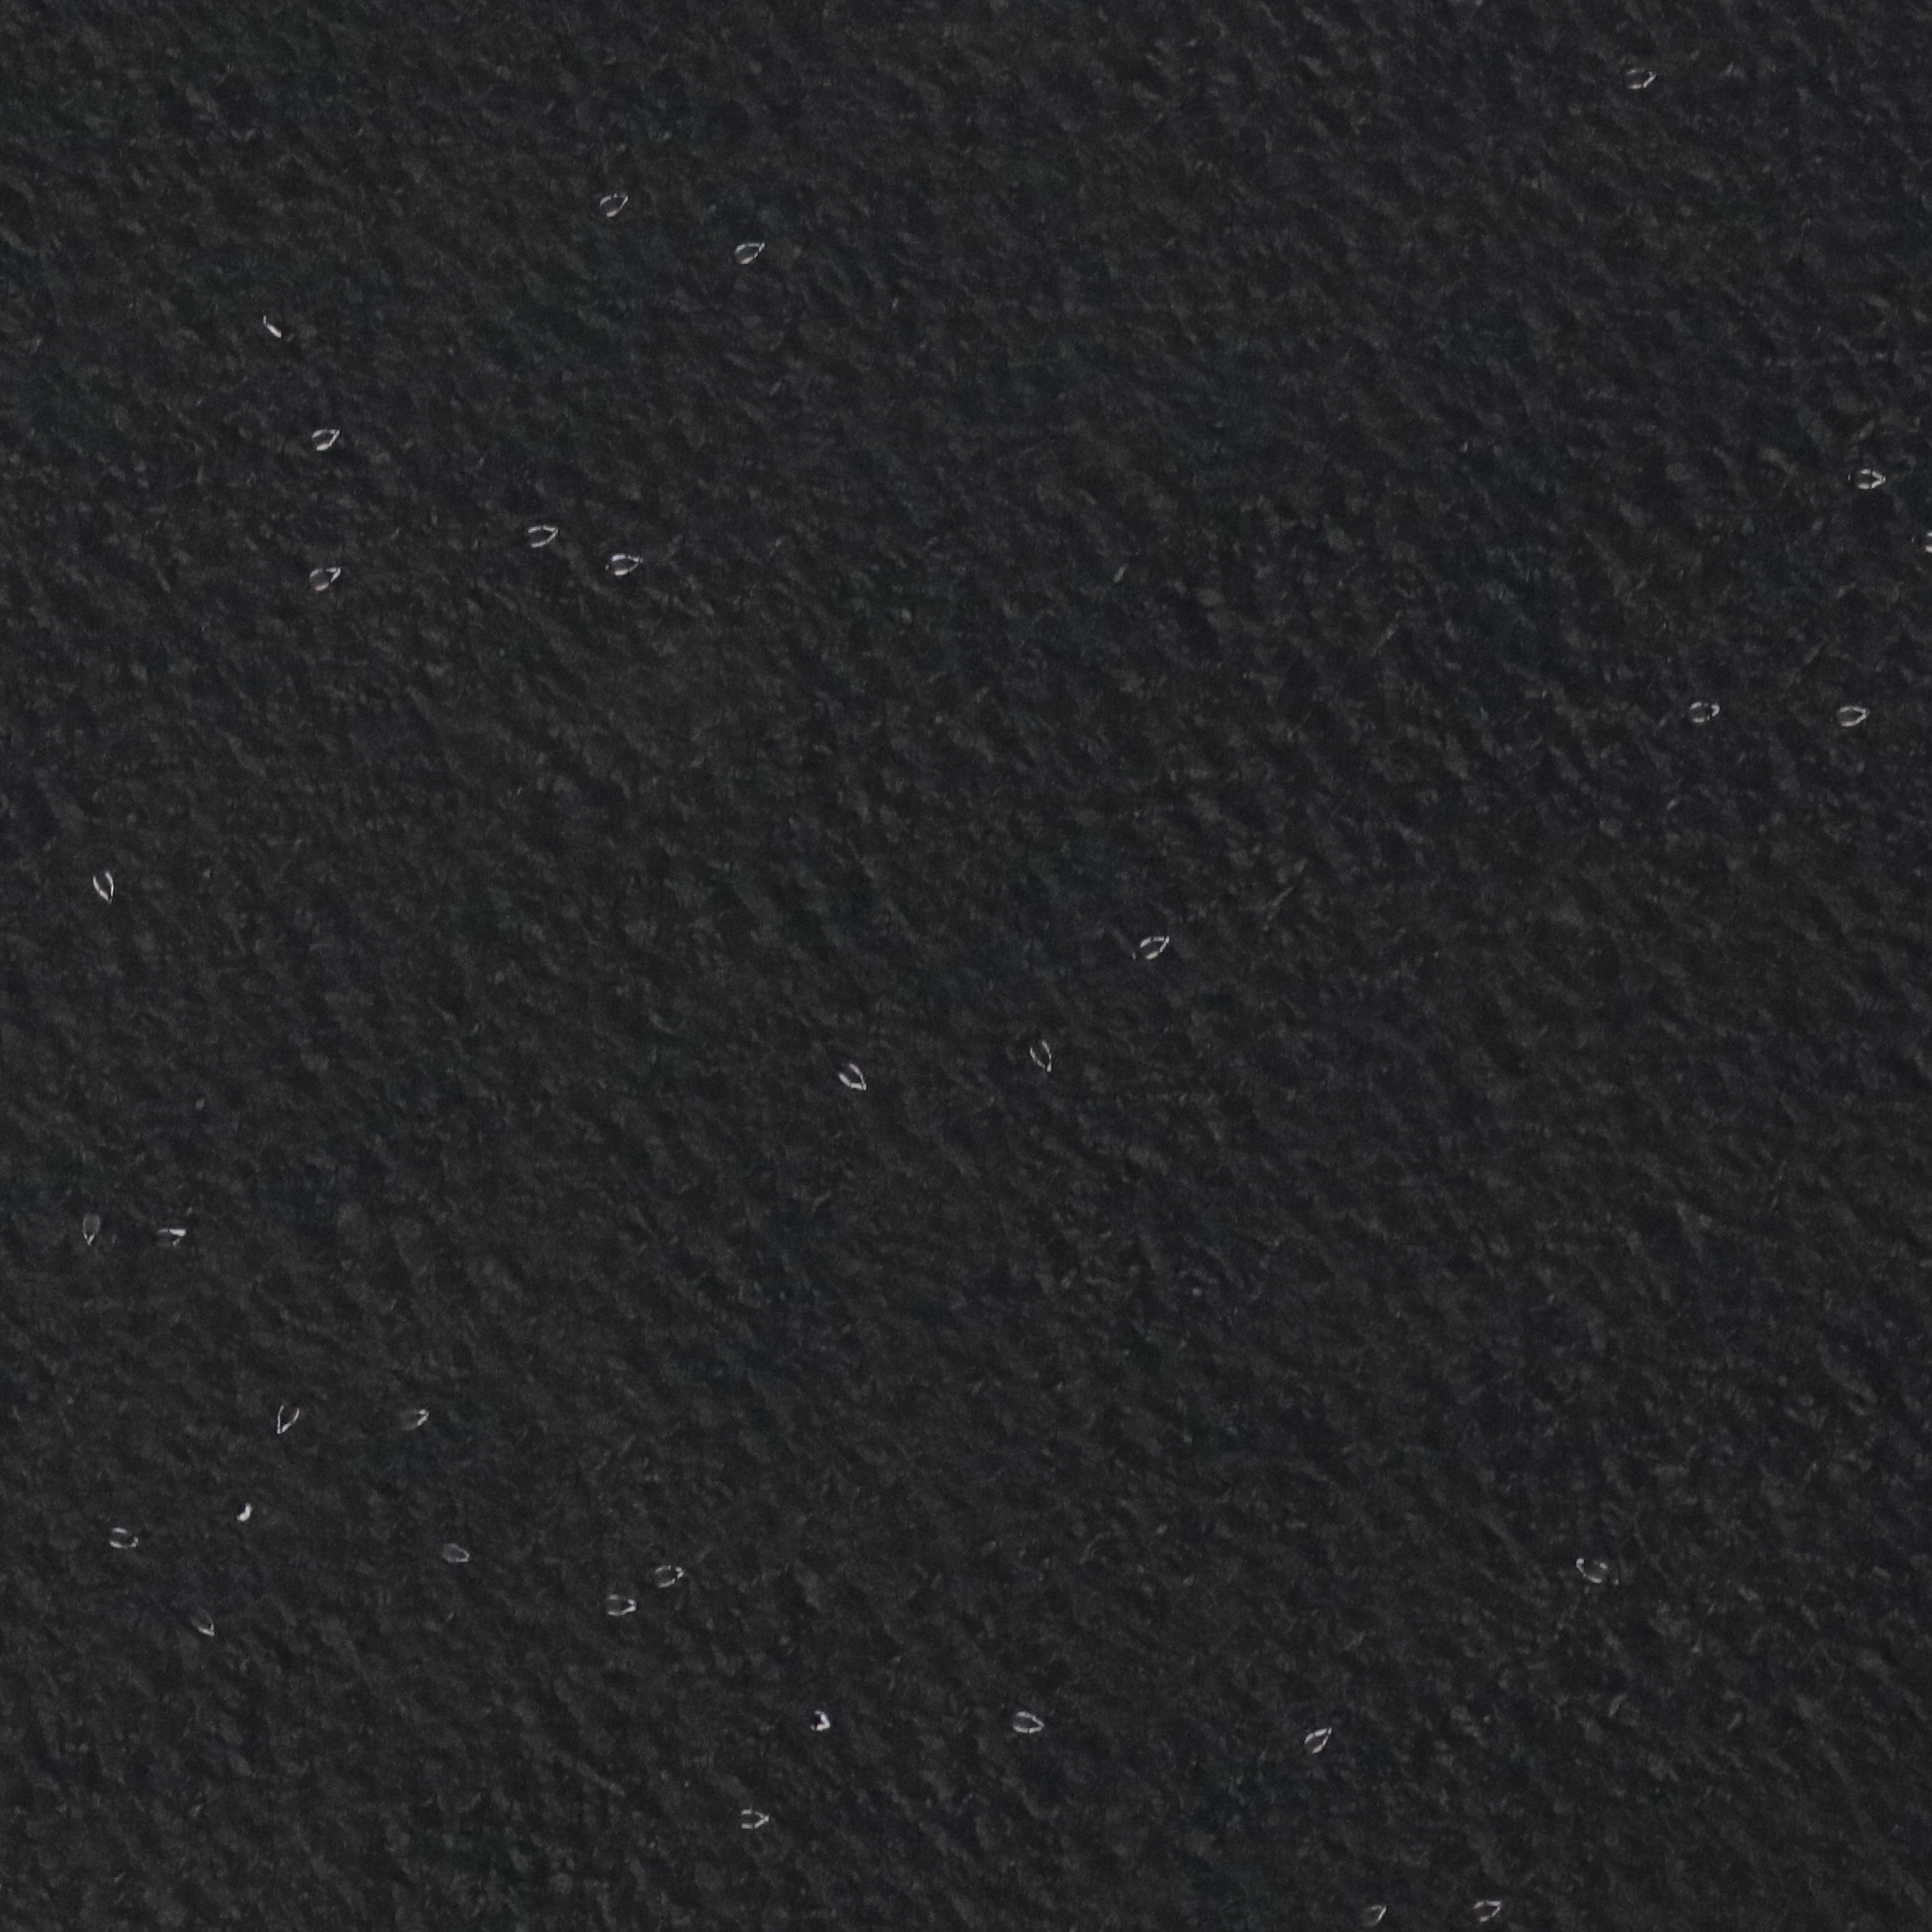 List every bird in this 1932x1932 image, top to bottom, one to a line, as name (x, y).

brant (1638, 76)
brant (612, 205)
brant (747, 253)
brant (272, 329)
brant (324, 439)
brant (1865, 479)
brant (538, 536)
brant (623, 563)
brant (324, 577)
brant (1701, 711)
brant (1848, 716)
brant (103, 884)
brant (1149, 948)
brant (1040, 1053)
brant (851, 1075)
brant (90, 1225)
brant (167, 1236)
brant (289, 1415)
brant (413, 1421)
brant (239, 1508)
brant (122, 1539)
brant (453, 1553)
brant (1592, 1572)
brant (666, 1576)
brant (618, 1604)
brant (203, 1621)
brant (814, 1720)
brant (1024, 1723)
brant (1316, 1742)
brant (750, 1822)
brant (1485, 1911)
brant (1374, 1915)